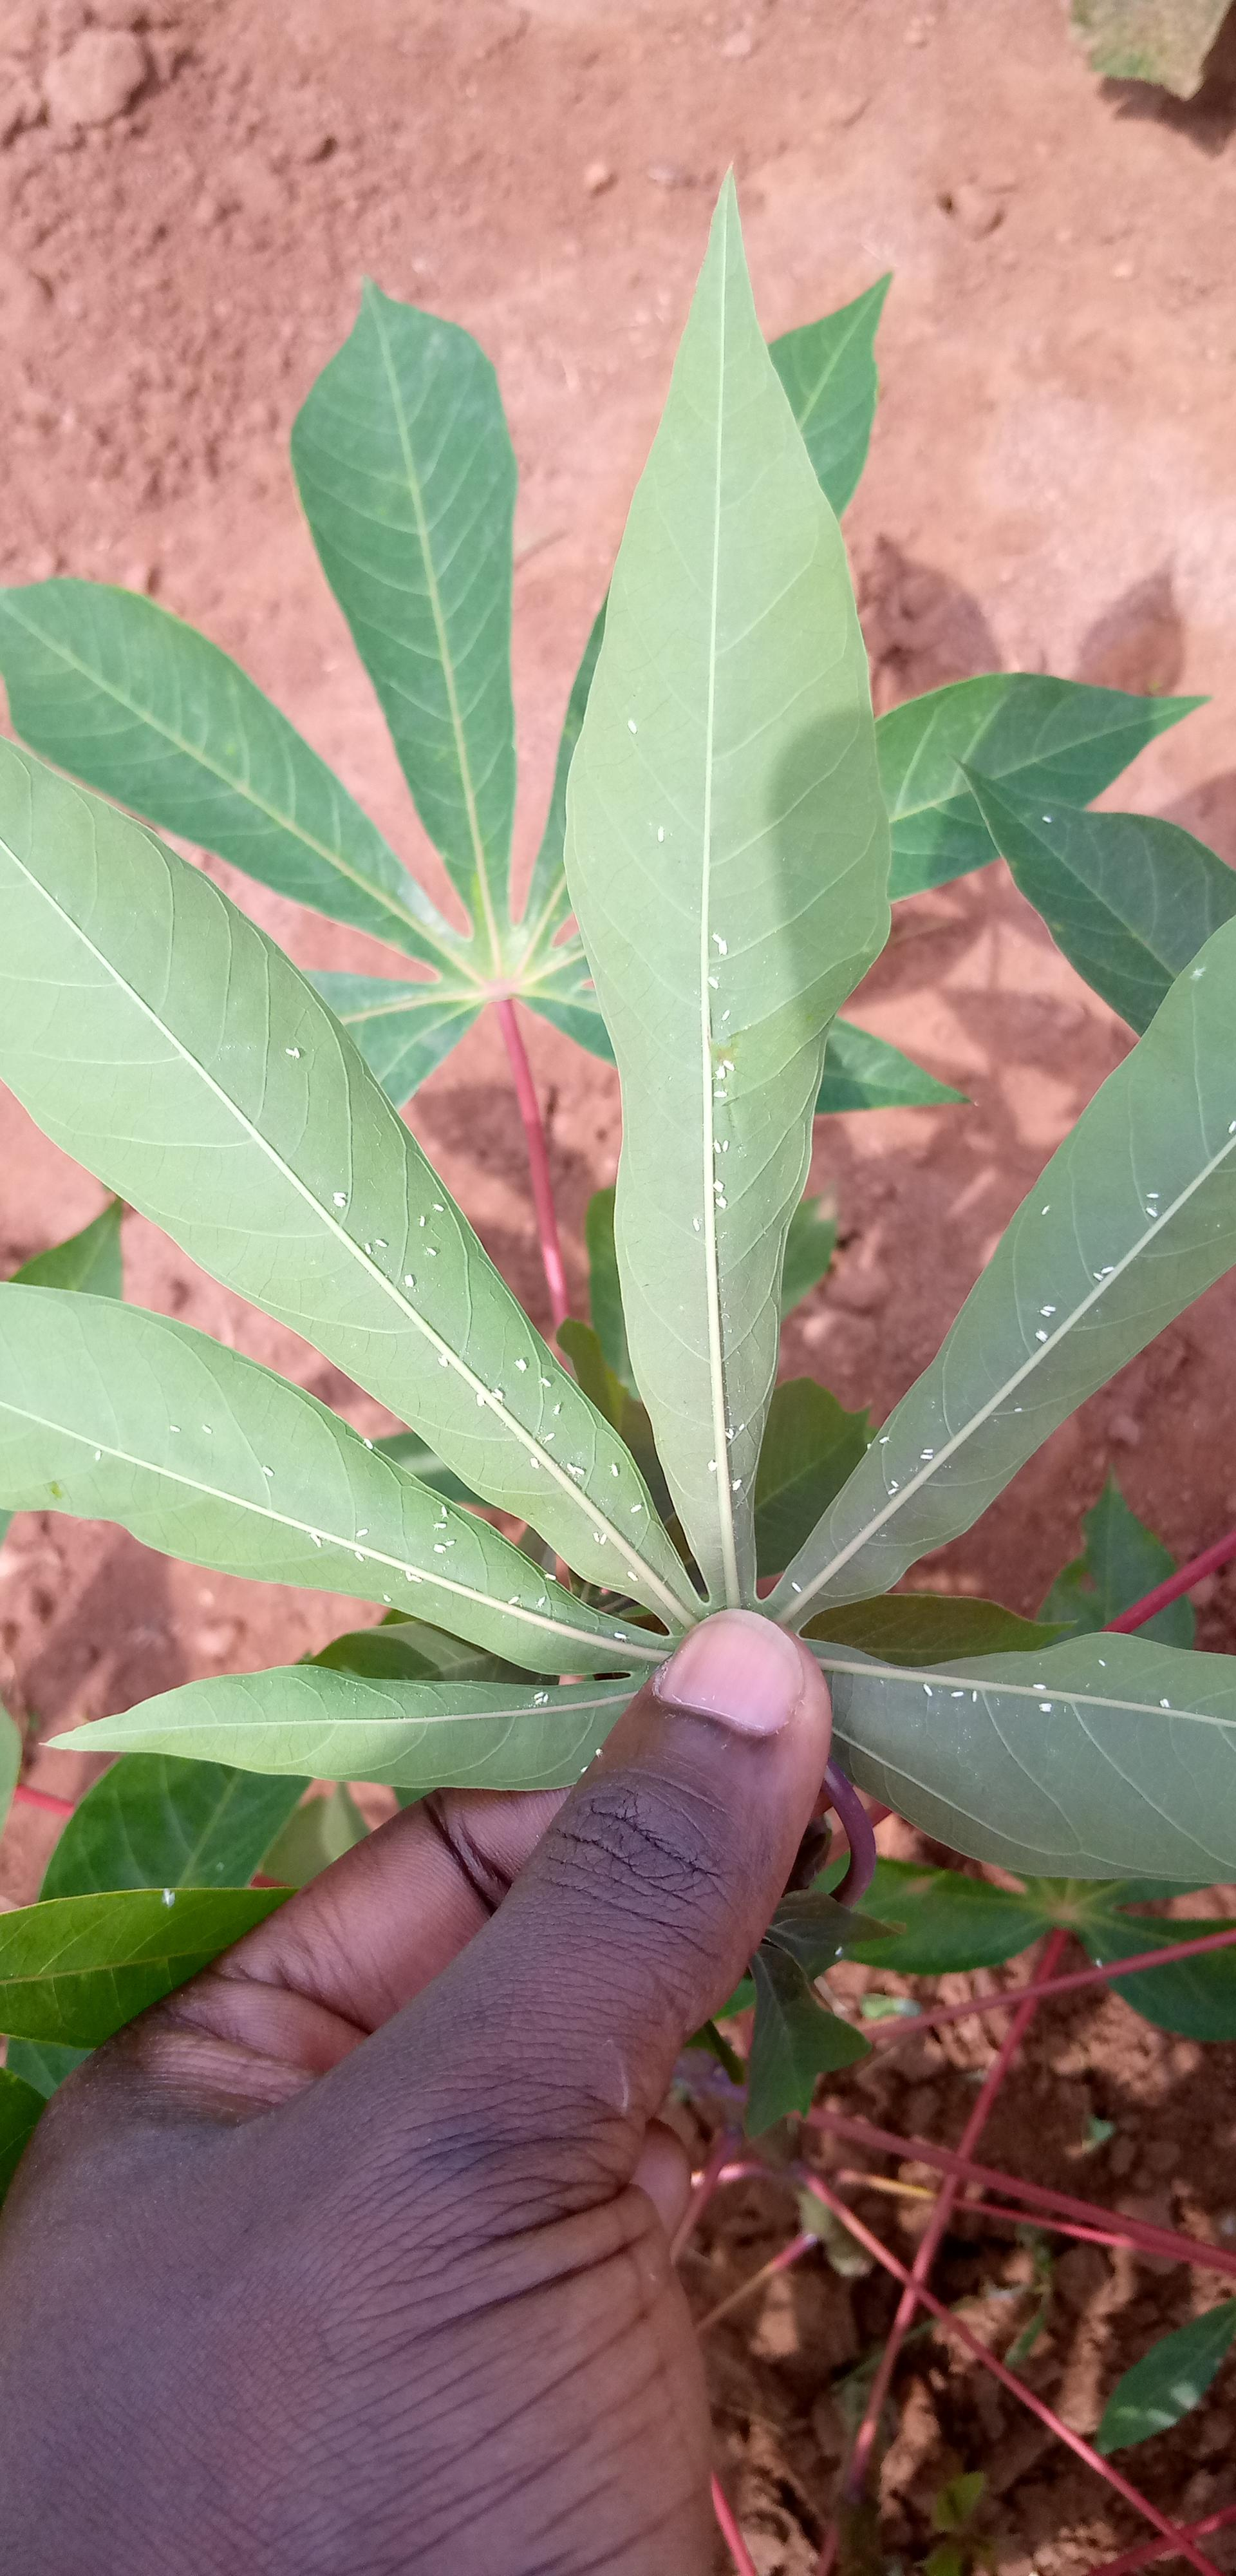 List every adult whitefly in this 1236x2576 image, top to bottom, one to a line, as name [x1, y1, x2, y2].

whitefly [626, 717, 639, 735]
whitefly [1040, 813, 1053, 824]
whitefly [655, 823, 667, 844]
whitefly [710, 931, 722, 942]
whitefly [722, 940, 730, 956]
whitefly [717, 942, 723, 957]
whitefly [1190, 964, 1208, 981]
whitefly [705, 975, 722, 990]
whitefly [720, 1009, 733, 1021]
whitefly [293, 1043, 303, 1062]
whitefly [284, 1046, 294, 1059]
whitefly [722, 1058, 740, 1072]
whitefly [715, 1064, 729, 1082]
whitefly [713, 1089, 729, 1099]
whitefly [1226, 1118, 1236, 1134]
whitefly [712, 1137, 722, 1155]
whitefly [722, 1138, 731, 1153]
whitefly [713, 1177, 725, 1188]
whitefly [712, 1184, 727, 1195]
whitefly [331, 1189, 348, 1198]
whitefly [1145, 1191, 1159, 1200]
whitefly [718, 1195, 733, 1203]
whitefly [330, 1197, 348, 1209]
whitefly [713, 1197, 727, 1212]
whitefly [429, 1200, 447, 1215]
whitefly [1039, 1203, 1053, 1219]
whitefly [1145, 1205, 1158, 1220]
whitefly [417, 1211, 427, 1228]
whitefly [692, 1217, 702, 1234]
whitefly [373, 1238, 389, 1250]
whitefly [363, 1239, 374, 1257]
whitefly [425, 1244, 439, 1258]
whitefly [1099, 1265, 1115, 1275]
whitefly [1092, 1270, 1105, 1282]
whitefly [403, 1273, 409, 1290]
whitefly [408, 1273, 417, 1289]
whitefly [1042, 1303, 1058, 1311]
whitefly [1038, 1307, 1052, 1319]
whitefly [1038, 1327, 1052, 1340]
whitefly [1035, 1331, 1049, 1345]
whitefly [442, 1352, 451, 1368]
whitefly [436, 1354, 442, 1367]
whitefly [518, 1356, 532, 1370]
whitefly [514, 1358, 521, 1373]
whitefly [538, 1376, 552, 1389]
whitefly [494, 1388, 505, 1397]
whitefly [490, 1390, 500, 1402]
whitefly [480, 1392, 489, 1409]
whitefly [474, 1393, 481, 1408]
whitefly [552, 1401, 562, 1417]
whitefly [1013, 1406, 1023, 1415]
whitefly [738, 1421, 746, 1433]
whitefly [200, 1423, 214, 1436]
whitefly [168, 1423, 182, 1434]
whitefly [727, 1426, 741, 1435]
whitefly [723, 1430, 731, 1442]
whitefly [544, 1431, 557, 1444]
whitefly [879, 1434, 892, 1446]
whitefly [362, 1435, 375, 1451]
whitefly [93, 1446, 102, 1463]
whitefly [921, 1446, 938, 1454]
whitefly [919, 1452, 933, 1463]
whitefly [529, 1455, 535, 1471]
whitefly [535, 1456, 541, 1470]
whitefly [707, 1459, 715, 1465]
whitefly [566, 1461, 575, 1476]
whitefly [610, 1463, 621, 1479]
whitefly [261, 1464, 276, 1479]
whitefly [574, 1464, 587, 1477]
whitefly [708, 1464, 720, 1473]
whitefly [731, 1478, 743, 1485]
whitefly [890, 1478, 901, 1488]
whitefly [731, 1484, 743, 1493]
whitefly [887, 1486, 901, 1497]
whitefly [439, 1502, 449, 1520]
whitefly [630, 1502, 642, 1515]
whitefly [431, 1520, 446, 1531]
whitefly [353, 1526, 370, 1538]
whitefly [592, 1529, 601, 1545]
whitefly [599, 1530, 607, 1548]
whitefly [309, 1531, 323, 1548]
whitefly [445, 1538, 456, 1548]
whitefly [433, 1542, 447, 1557]
whitefly [352, 1549, 364, 1562]
whitefly [626, 1568, 638, 1583]
whitefly [404, 1569, 413, 1583]
whitefly [543, 1571, 558, 1582]
whitefly [411, 1573, 423, 1585]
whitefly [789, 1580, 805, 1596]
whitefly [380, 1591, 392, 1604]
whitefly [508, 1593, 521, 1607]
whitefly [536, 1595, 547, 1611]
whitefly [613, 1630, 628, 1642]
whitefly [1096, 1658, 1107, 1667]
whitefly [1031, 1680, 1047, 1690]
whitefly [922, 1681, 933, 1697]
whitefly [971, 1687, 979, 1705]
whitefly [948, 1688, 965, 1700]
whitefly [532, 1690, 543, 1698]
whitefly [543, 1693, 550, 1704]
whitefly [1163, 1695, 1170, 1710]
whitefly [535, 1698, 545, 1706]
whitefly [1158, 1698, 1163, 1710]
whitefly [1038, 1700, 1053, 1707]
whitefly [1040, 1706, 1053, 1715]
whitefly [594, 1747, 604, 1759]
whitefly [578, 1763, 589, 1775]